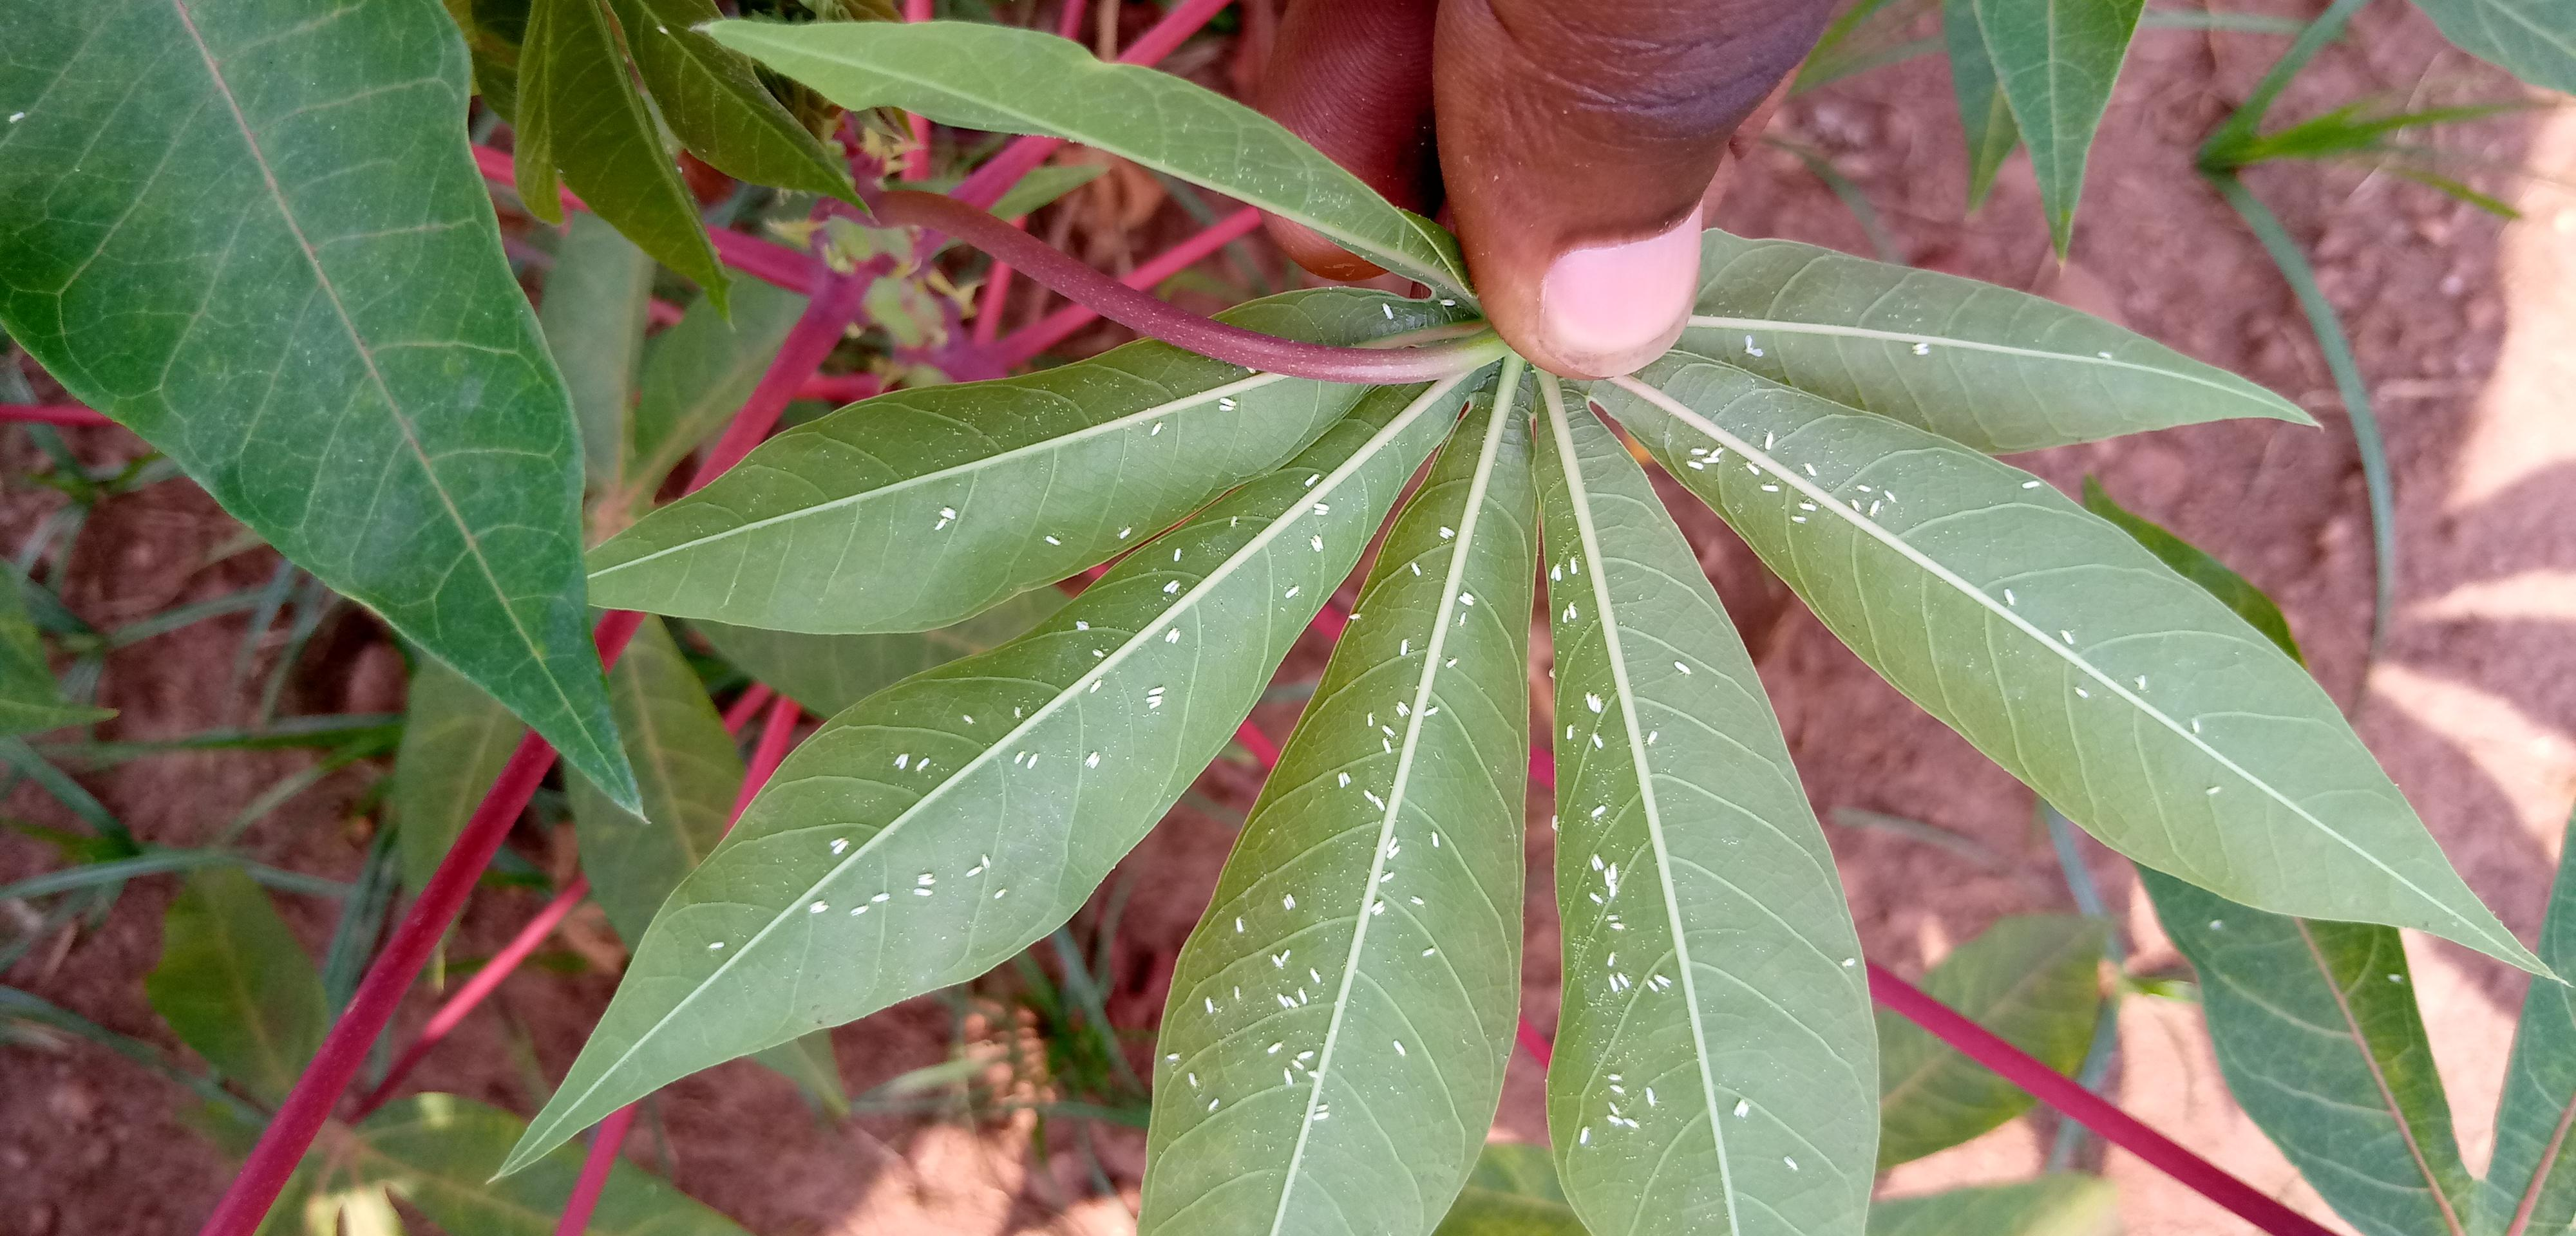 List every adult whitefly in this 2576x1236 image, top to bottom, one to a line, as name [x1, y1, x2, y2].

whitefly [654, 21, 673, 37]
whitefly [6, 110, 29, 124]
whitefly [1438, 297, 1457, 308]
whitefly [1379, 301, 1398, 323]
whitefly [1739, 333, 1766, 360]
whitefly [1909, 340, 1931, 350]
whitefly [2093, 347, 2114, 361]
whitefly [1913, 349, 1930, 357]
whitefly [1217, 396, 1238, 406]
whitefly [1217, 404, 1235, 412]
whitefly [1148, 418, 1169, 438]
whitefly [1761, 427, 1774, 451]
whitefly [1687, 443, 1709, 457]
whitefly [1710, 444, 1725, 458]
whitefly [1700, 454, 1721, 465]
whitefly [1684, 459, 1703, 472]
whitefly [1743, 459, 1761, 477]
whitefly [1801, 460, 1820, 478]
whitefly [1302, 472, 1324, 489]
whitefly [2017, 477, 2041, 491]
whitefly [1757, 480, 1780, 495]
whitefly [1855, 483, 1873, 494]
whitefly [1881, 487, 1900, 507]
whitefly [1867, 496, 1879, 519]
whitefly [1849, 497, 1862, 513]
whitefly [1795, 499, 1820, 513]
whitefly [1311, 502, 1332, 510]
whitefly [938, 506, 958, 521]
whitefly [1312, 509, 1330, 518]
whitefly [1228, 512, 1242, 529]
whitefly [1790, 515, 1810, 525]
whitefly [933, 517, 949, 532]
whitefly [1117, 525, 1132, 541]
whitefly [1439, 525, 1457, 538]
whitefly [1438, 532, 1450, 541]
whitefly [1043, 532, 1069, 546]
whitefly [1313, 533, 1325, 550]
whitefly [1309, 538, 1320, 553]
whitefly [1171, 545, 1186, 563]
whitefly [1570, 557, 1581, 577]
whitefly [1410, 559, 1423, 577]
whitefly [1549, 560, 1564, 583]
whitefly [1164, 578, 1178, 593]
whitefly [1170, 581, 1181, 596]
whitefly [1280, 583, 1302, 601]
whitefly [2000, 586, 2018, 608]
whitefly [1460, 590, 1475, 602]
whitefly [1458, 595, 1474, 607]
whitefly [1567, 601, 1582, 620]
whitefly [1562, 607, 1569, 625]
whitefly [1346, 609, 1364, 624]
whitefly [1456, 610, 1468, 628]
whitefly [1074, 616, 1094, 635]
whitefly [1165, 627, 1177, 644]
whitefly [2058, 627, 2077, 646]
whitefly [1172, 630, 1182, 645]
whitefly [1397, 636, 1410, 657]
whitefly [1090, 644, 1106, 660]
whitefly [1443, 655, 1461, 672]
whitefly [1671, 658, 1693, 679]
whitefly [1545, 666, 1557, 681]
whitefly [2133, 670, 2148, 691]
whitefly [1089, 677, 1103, 696]
whitefly [2069, 684, 2090, 700]
whitefly [1146, 685, 1167, 696]
whitefly [1585, 689, 1591, 711]
whitefly [1591, 692, 1596, 716]
whitefly [1596, 695, 1604, 716]
whitefly [1144, 695, 1164, 704]
whitefly [1148, 700, 1163, 713]
whitefly [1397, 700, 1411, 717]
whitefly [1012, 704, 1023, 722]
whitefly [1395, 704, 1405, 718]
whitefly [1423, 704, 1441, 722]
whitefly [1364, 709, 1378, 728]
whitefly [961, 712, 977, 727]
whitefly [2187, 715, 2202, 735]
whitefly [1564, 722, 1574, 741]
whitefly [1381, 724, 1395, 737]
whitefly [1643, 726, 1661, 749]
whitefly [1587, 731, 1604, 751]
whitefly [1381, 736, 1392, 754]
whitefly [1011, 749, 1026, 765]
whitefly [1084, 750, 1098, 768]
whitefly [895, 751, 905, 767]
whitefly [1025, 751, 1043, 771]
whitefly [900, 753, 909, 772]
whitefly [1091, 754, 1101, 771]
whitefly [916, 756, 931, 775]
whitefly [1342, 769, 1354, 785]
whitefly [1338, 771, 1345, 790]
whitefly [2204, 783, 2222, 798]
whitefly [1361, 787, 1374, 804]
whitefly [1374, 794, 1387, 813]
whitefly [1589, 803, 1607, 820]
whitefly [1550, 814, 1561, 832]
whitefly [1430, 829, 1442, 848]
whitefly [1387, 834, 1398, 852]
whitefly [831, 836, 844, 847]
whitefly [834, 839, 849, 856]
whitefly [1387, 846, 1400, 860]
whitefly [980, 850, 995, 871]
whitefly [1592, 852, 1604, 869]
whitefly [1590, 858, 1599, 872]
whitefly [1609, 861, 1621, 881]
whitefly [963, 864, 982, 879]
whitefly [1603, 867, 1613, 886]
whitefly [1378, 870, 1395, 886]
whitefly [916, 873, 935, 879]
whitefly [917, 879, 940, 887]
whitefly [1609, 881, 1618, 899]
whitefly [992, 886, 1009, 900]
whitefly [913, 887, 934, 899]
whitefly [1586, 890, 1605, 904]
whitefly [869, 890, 893, 905]
whitefly [1285, 892, 1296, 908]
whitefly [1408, 894, 1427, 908]
whitefly [1282, 896, 1291, 912]
whitefly [808, 897, 830, 914]
whitefly [1370, 899, 1386, 912]
whitefly [849, 902, 870, 918]
whitefly [1374, 904, 1386, 917]
whitefly [1603, 912, 1622, 923]
whitefly [1233, 913, 1246, 934]
whitefly [2207, 918, 2223, 932]
whitefly [1608, 921, 1626, 932]
whitefly [706, 940, 726, 950]
whitefly [1419, 944, 1439, 959]
whitefly [1279, 948, 1291, 962]
whitefly [1605, 949, 1617, 967]
whitefly [1270, 953, 1285, 970]
whitefly [1839, 953, 1857, 970]
whitefly [1307, 966, 1322, 985]
whitefly [2384, 969, 2406, 988]
whitefly [1616, 970, 1629, 989]
whitefly [1653, 971, 1672, 988]
whitefly [1607, 973, 1619, 993]
whitefly [1646, 978, 1658, 993]
whitefly [1231, 984, 1244, 1003]
whitefly [1296, 984, 1309, 1005]
whitefly [1276, 991, 1289, 1009]
whitefly [1203, 995, 1217, 1014]
whitefly [1285, 995, 1300, 1009]
whitefly [1391, 1038, 1409, 1058]
whitefly [1263, 1040, 1284, 1056]
whitefly [1296, 1049, 1317, 1062]
whitefly [1165, 1053, 1184, 1062]
whitefly [1290, 1058, 1305, 1071]
whitefly [1282, 1065, 1294, 1086]
whitefly [1305, 1066, 1321, 1081]
whitefly [1187, 1070, 1200, 1089]
whitefly [1605, 1072, 1624, 1081]
whitefly [1607, 1083, 1627, 1095]
whitefly [1643, 1084, 1658, 1110]
whitefly [1203, 1096, 1224, 1114]
whitefly [1733, 1098, 1746, 1118]
whitefly [1606, 1099, 1620, 1117]
whitefly [1311, 1103, 1332, 1112]
whitefly [1741, 1105, 1749, 1121]
whitefly [1311, 1111, 1332, 1123]
whitefly [1604, 1112, 1624, 1127]
whitefly [1623, 1116, 1642, 1130]
whitefly [1577, 1124, 1591, 1146]
whitefly [1781, 1153, 1801, 1174]